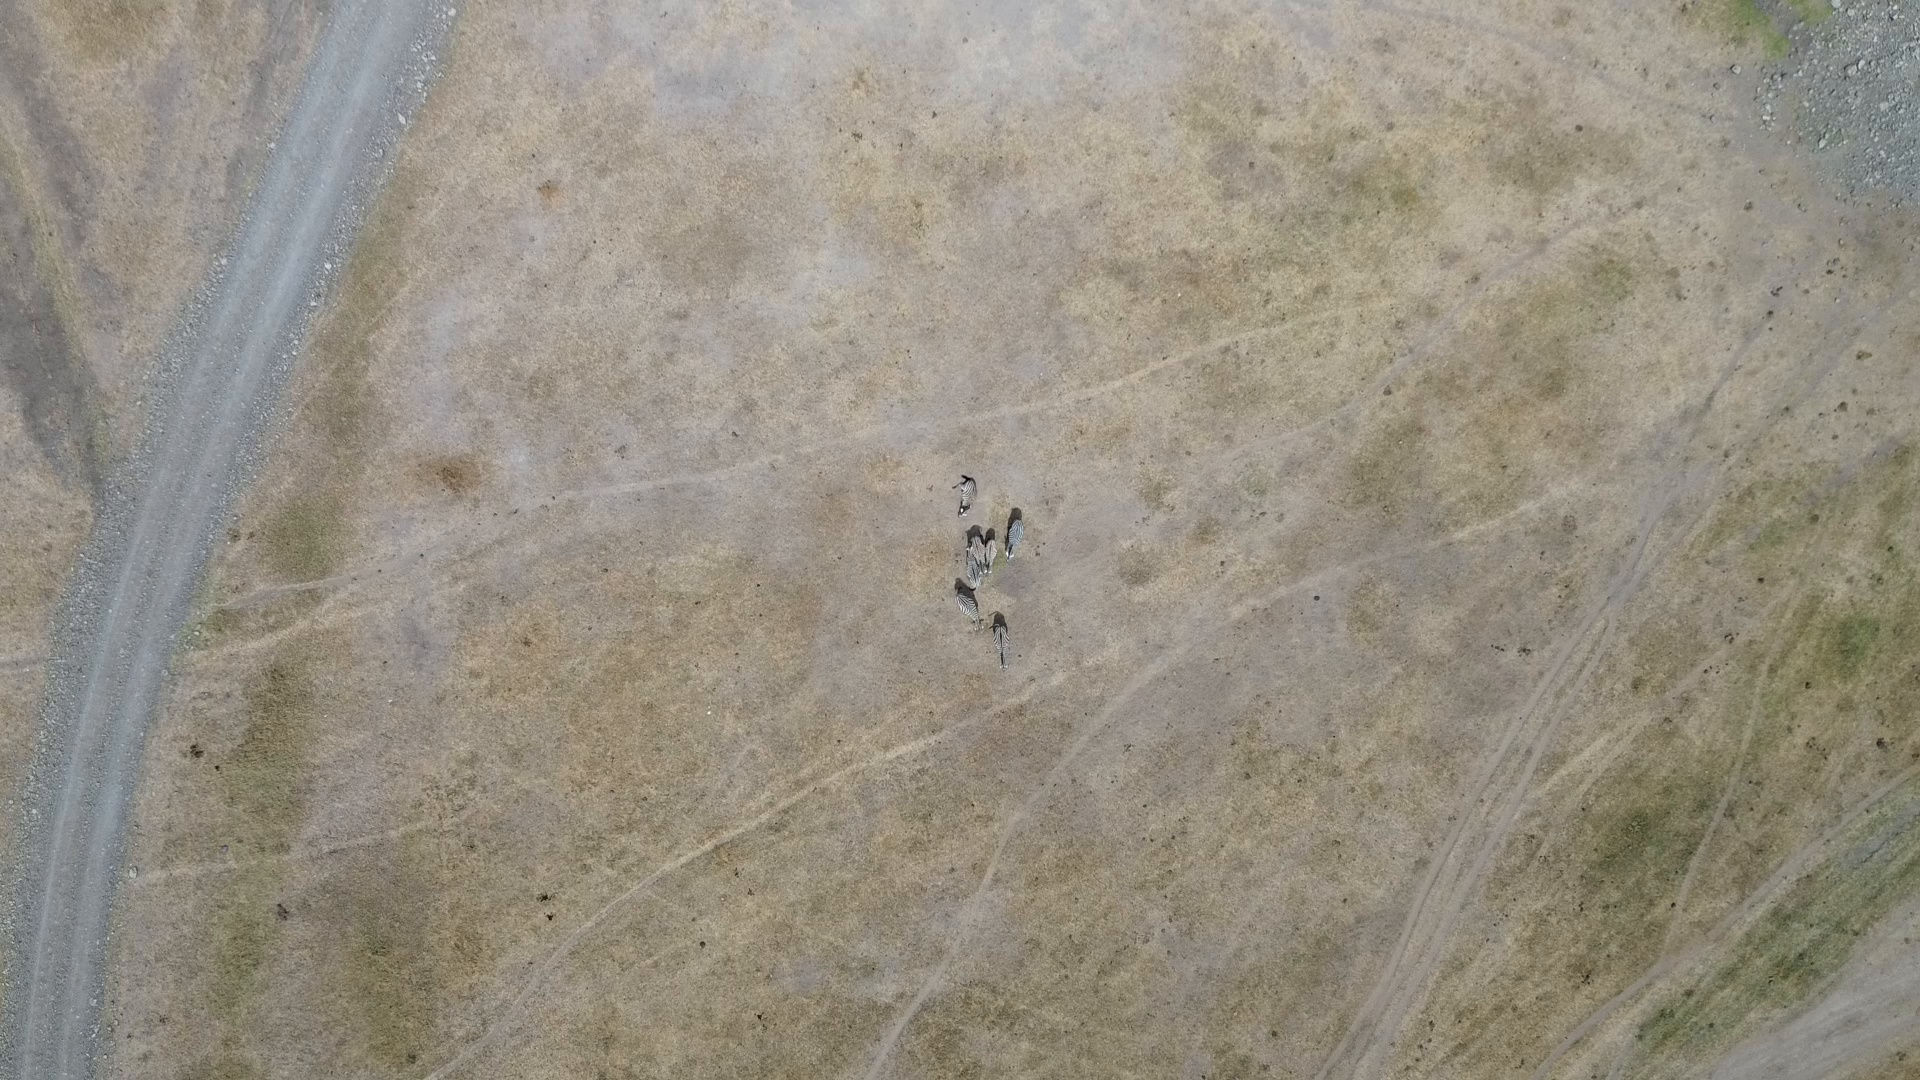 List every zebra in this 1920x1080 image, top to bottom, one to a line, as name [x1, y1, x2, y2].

zebra [959, 479, 976, 518]
zebra [1004, 521, 1024, 561]
zebra [971, 537, 986, 575]
zebra [985, 539, 998, 577]
zebra [966, 541, 981, 589]
zebra [955, 590, 983, 632]
zebra [993, 626, 1011, 671]